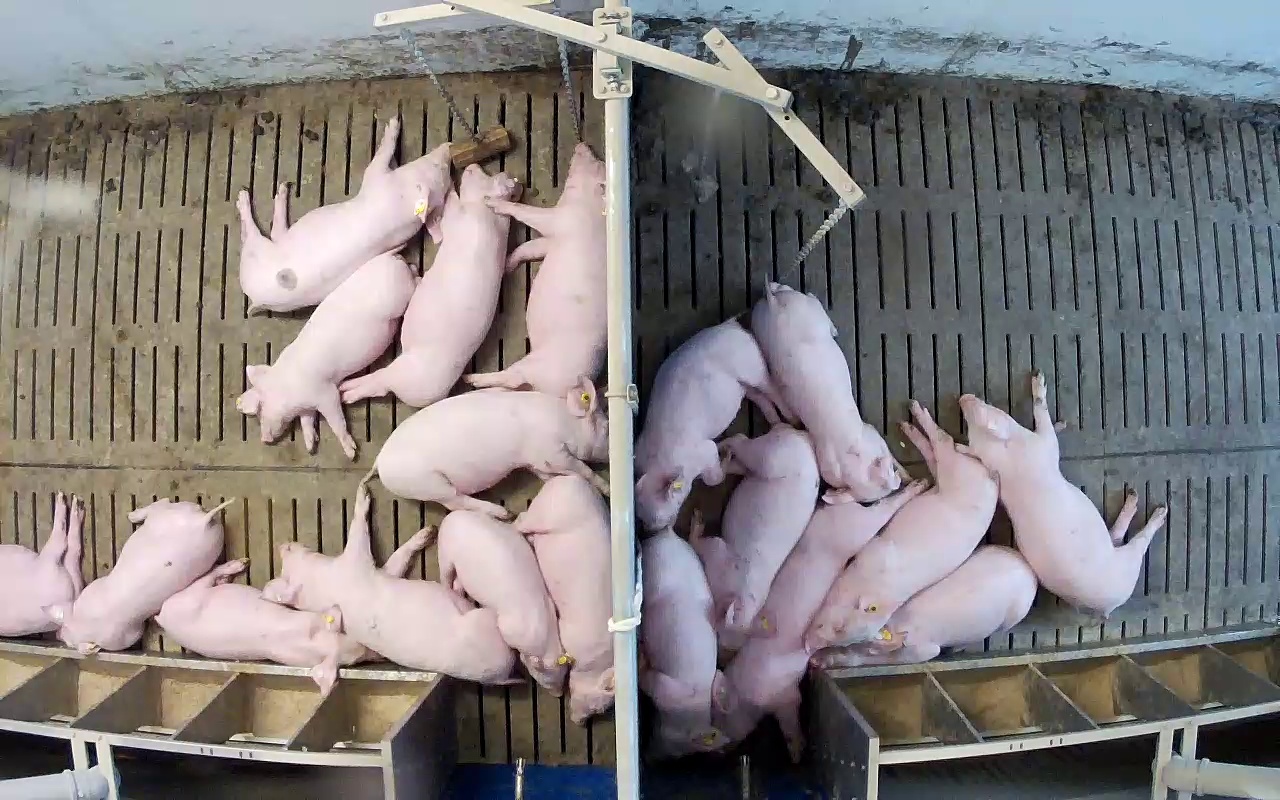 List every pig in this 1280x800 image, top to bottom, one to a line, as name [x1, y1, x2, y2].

pig [233, 115, 452, 317]
pig [463, 140, 613, 389]
pig [340, 161, 525, 410]
pig [236, 242, 420, 460]
pig [751, 273, 901, 505]
pig [635, 315, 802, 536]
pig [954, 369, 1169, 620]
pig [361, 371, 611, 519]
pig [802, 397, 999, 659]
pig [687, 424, 819, 668]
pig [513, 472, 614, 723]
pig [714, 477, 929, 764]
pig [259, 484, 530, 688]
pig [1, 491, 86, 640]
pig [42, 495, 236, 660]
pig [440, 509, 576, 698]
pig [640, 527, 732, 757]
pig [807, 544, 1038, 670]
pig [154, 557, 386, 701]